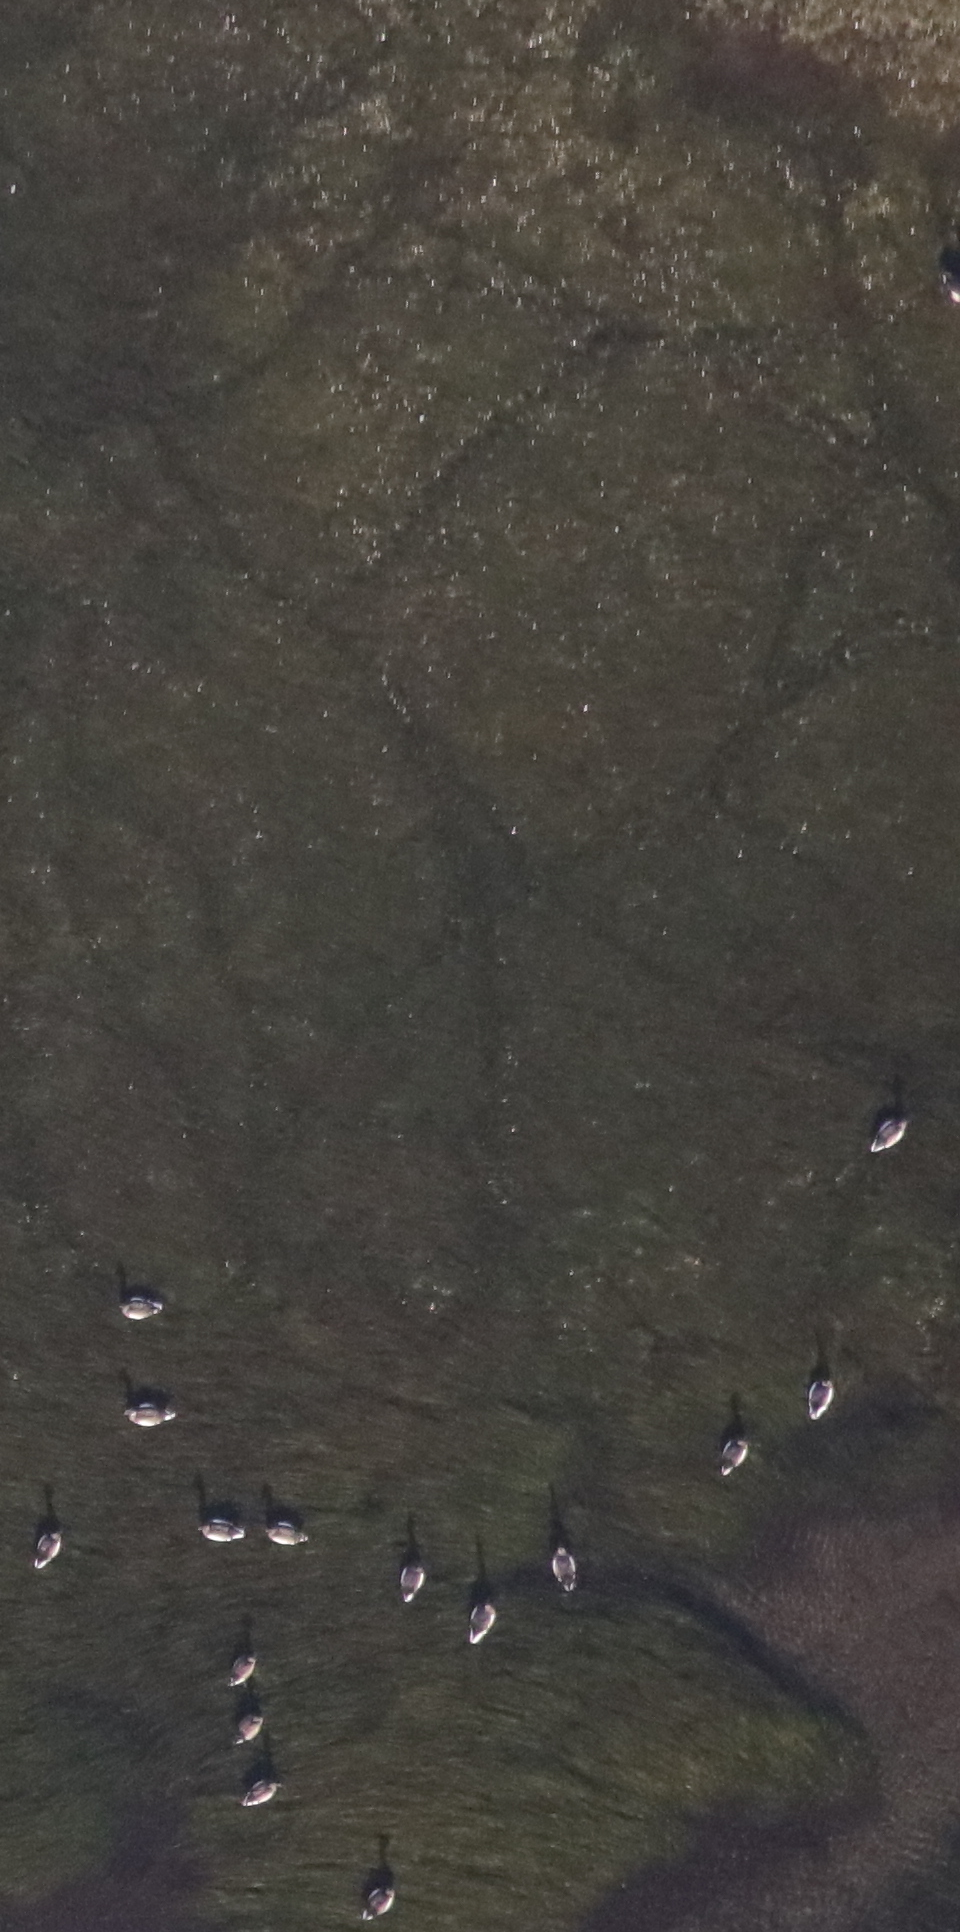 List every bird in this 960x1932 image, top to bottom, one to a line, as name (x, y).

brant (887, 1132)
brant (140, 1307)
brant (820, 1395)
brant (148, 1413)
brant (733, 1454)
brant (221, 1529)
brant (285, 1533)
brant (48, 1547)
brant (563, 1569)
brant (411, 1579)
brant (481, 1618)
brant (240, 1669)
brant (250, 1729)
brant (259, 1791)
brant (377, 1902)